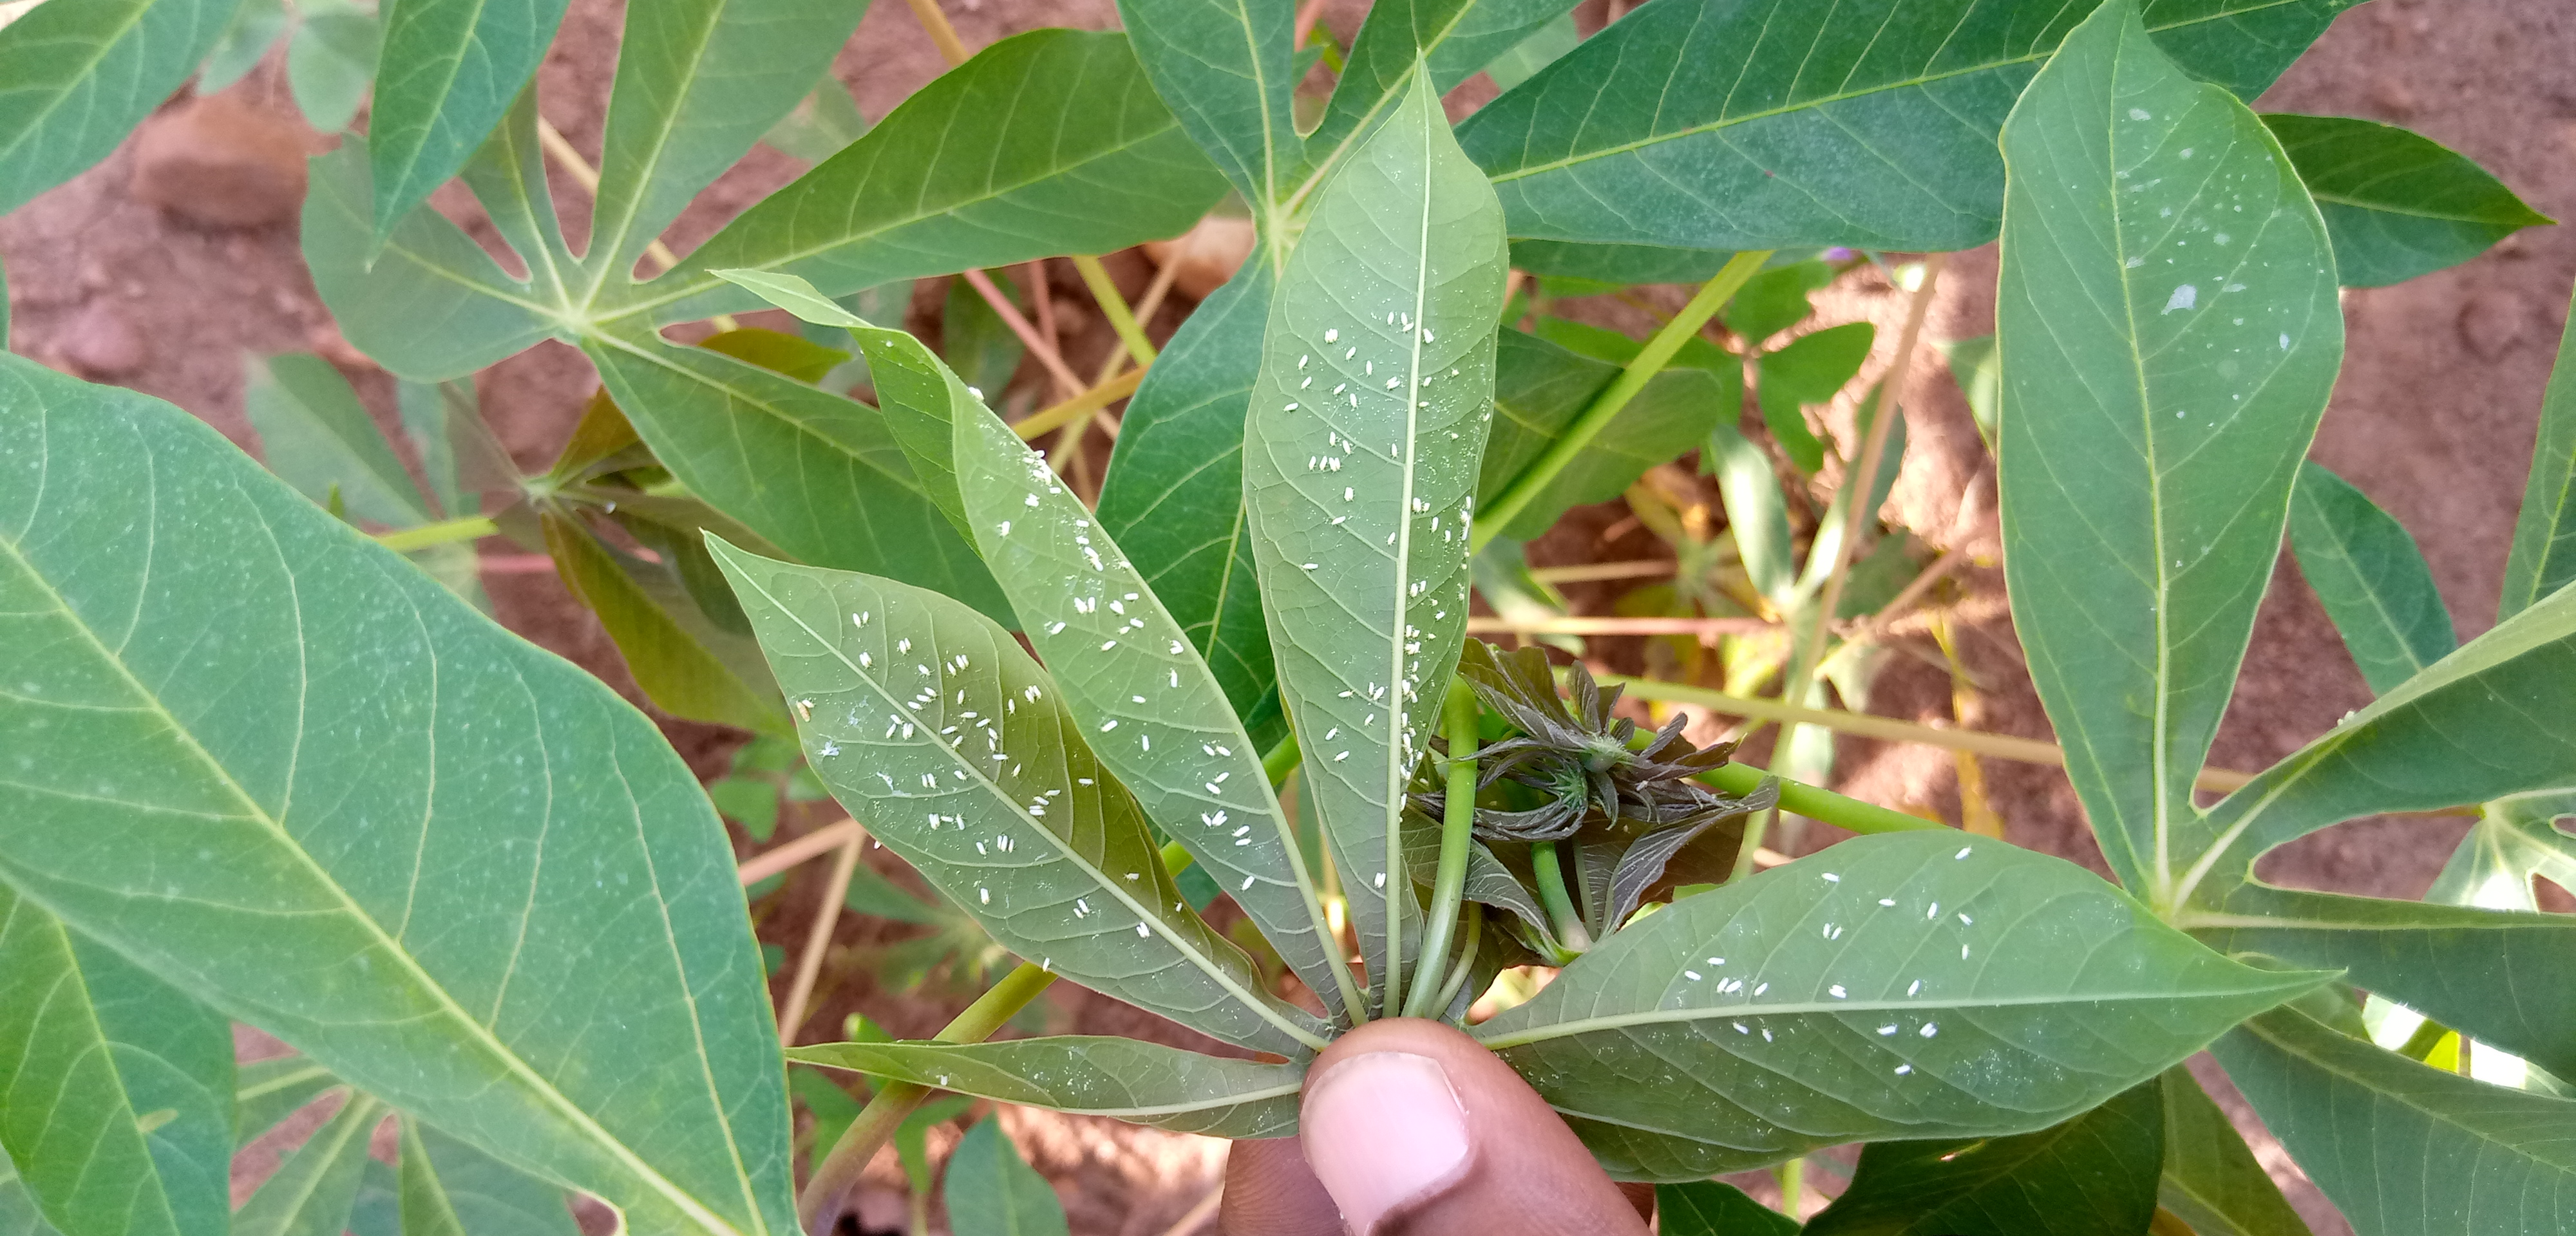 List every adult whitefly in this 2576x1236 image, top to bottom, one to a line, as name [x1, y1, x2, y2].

whitefly [1385, 310, 1395, 327]
whitefly [1399, 310, 1410, 326]
whitefly [1401, 320, 1416, 333]
whitefly [1420, 324, 1438, 344]
whitefly [1328, 326, 1334, 346]
whitefly [1334, 327, 1340, 342]
whitefly [1323, 328, 1328, 344]
whitefly [1343, 344, 1358, 361]
whitefly [1297, 352, 1310, 371]
whitefly [1363, 358, 1376, 376]
whitefly [1421, 371, 1434, 391]
whitefly [1300, 375, 1313, 390]
whitefly [1385, 375, 1398, 387]
whitefly [1387, 380, 1402, 391]
whitefly [1332, 382, 1345, 397]
whitefly [966, 384, 976, 396]
whitefly [976, 388, 987, 402]
whitefly [1348, 392, 1359, 409]
whitefly [1416, 398, 1433, 410]
whitefly [1281, 400, 1301, 413]
whitefly [1481, 409, 1492, 424]
whitefly [1328, 430, 1339, 447]
whitefly [1449, 430, 1461, 443]
whitefly [1341, 438, 1352, 456]
whitefly [1389, 440, 1399, 460]
whitefly [1034, 449, 1048, 458]
whitefly [1307, 453, 1316, 472]
whitefly [1318, 453, 1327, 471]
whitefly [1021, 454, 1036, 464]
whitefly [1328, 456, 1338, 473]
whitefly [1334, 456, 1342, 471]
whitefly [1035, 458, 1048, 467]
whitefly [1041, 465, 1055, 474]
whitefly [1030, 468, 1044, 480]
whitefly [1045, 473, 1053, 485]
whitefly [1047, 484, 1063, 495]
whitefly [1343, 485, 1349, 503]
whitefly [1349, 485, 1356, 501]
whitefly [1027, 492, 1039, 500]
whitefly [1412, 494, 1417, 512]
whitefly [1464, 494, 1473, 510]
whitefly [1417, 497, 1421, 513]
whitefly [1023, 498, 1040, 508]
whitefly [1421, 500, 1432, 513]
whitefly [1460, 510, 1465, 523]
whitefly [1429, 514, 1441, 534]
whitefly [1329, 514, 1347, 527]
whitefly [1073, 516, 1092, 529]
whitefly [998, 518, 1013, 539]
whitefly [1459, 525, 1470, 543]
whitefly [1442, 527, 1454, 545]
whitefly [1386, 529, 1396, 547]
whitefly [1074, 534, 1090, 545]
whitefly [1083, 545, 1099, 558]
whitefly [1090, 557, 1106, 573]
whitefly [1117, 559, 1132, 570]
whitefly [1301, 561, 1320, 571]
whitefly [1460, 561, 1468, 571]
whitefly [1418, 578, 1428, 594]
whitefly [1409, 581, 1417, 595]
whitefly [1410, 585, 1419, 599]
whitefly [1122, 591, 1142, 601]
whitefly [1457, 592, 1465, 604]
whitefly [1087, 594, 1097, 615]
whitefly [1073, 595, 1088, 614]
whitefly [1429, 596, 1439, 609]
whitefly [1112, 599, 1124, 609]
whitefly [1107, 601, 1126, 615]
whitefly [862, 608, 870, 625]
whitefly [1434, 609, 1446, 623]
whitefly [851, 611, 863, 629]
whitefly [1128, 615, 1145, 630]
whitefly [1046, 619, 1067, 637]
whitefly [1117, 623, 1131, 635]
whitefly [1405, 623, 1412, 638]
whitefly [1411, 627, 1421, 639]
whitefly [1425, 630, 1437, 641]
whitefly [904, 635, 913, 651]
whitefly [1170, 637, 1183, 646]
whitefly [898, 639, 909, 655]
whitefly [1097, 639, 1117, 652]
whitefly [1414, 641, 1423, 654]
whitefly [1403, 642, 1414, 651]
whitefly [1168, 644, 1186, 656]
whitefly [1406, 644, 1416, 655]
whitefly [862, 650, 875, 665]
whitefly [859, 652, 869, 669]
whitefly [954, 653, 966, 672]
whitefly [961, 653, 973, 669]
whitefly [1411, 659, 1419, 672]
whitefly [946, 659, 958, 678]
whitefly [916, 662, 933, 677]
whitefly [1169, 668, 1180, 688]
whitefly [1409, 672, 1423, 683]
whitefly [1401, 677, 1410, 696]
whitefly [1367, 680, 1374, 697]
whitefly [1033, 682, 1046, 701]
whitefly [1027, 684, 1037, 697]
whitefly [1373, 684, 1386, 702]
whitefly [923, 685, 940, 698]
whitefly [954, 686, 967, 709]
whitefly [1023, 688, 1036, 706]
whitefly [1336, 688, 1354, 699]
whitefly [1408, 689, 1420, 704]
whitefly [915, 693, 933, 704]
whitefly [1130, 693, 1148, 705]
whitefly [1007, 696, 1018, 715]
whitefly [801, 697, 818, 709]
whitefly [905, 699, 925, 712]
whitefly [1401, 709, 1408, 729]
whitefly [958, 710, 978, 719]
whitefly [888, 712, 904, 725]
whitefly [1362, 712, 1376, 727]
whitefly [975, 716, 991, 728]
whitefly [1095, 716, 1120, 733]
whitefly [907, 720, 915, 739]
whitefly [884, 721, 898, 742]
whitefly [902, 721, 907, 741]
whitefly [940, 724, 959, 736]
whitefly [1323, 725, 1341, 740]
whitefly [1408, 725, 1418, 738]
whitefly [987, 726, 999, 740]
whitefly [1140, 731, 1155, 753]
whitefly [1401, 732, 1410, 750]
whitefly [950, 733, 964, 751]
whitefly [987, 736, 998, 751]
whitefly [817, 739, 842, 758]
whitefly [1200, 742, 1217, 756]
whitefly [1216, 744, 1233, 758]
whitefly [1405, 746, 1415, 754]
whitefly [1331, 747, 1352, 763]
whitefly [1416, 750, 1425, 762]
whitefly [1406, 751, 1415, 769]
whitefly [990, 753, 1011, 762]
whitefly [1010, 762, 1023, 778]
whitefly [1397, 762, 1406, 777]
whitefly [952, 767, 969, 783]
whitefly [1405, 769, 1412, 781]
whitefly [1214, 770, 1231, 783]
whitefly [927, 772, 939, 789]
whitefly [920, 772, 929, 789]
whitefly [1077, 776, 1096, 786]
whitefly [1204, 780, 1222, 796]
whitefly [1043, 787, 1064, 798]
whitefly [1399, 791, 1408, 813]
whitefly [1032, 794, 1051, 805]
whitefly [1027, 803, 1044, 809]
whitefly [1211, 808, 1225, 827]
whitefly [1027, 810, 1048, 817]
whitefly [1200, 810, 1211, 829]
whitefly [927, 811, 938, 830]
whitefly [934, 811, 943, 827]
whitefly [955, 811, 968, 832]
whitefly [939, 814, 956, 823]
whitefly [1215, 814, 1229, 827]
whitefly [1231, 823, 1251, 838]
whitefly [995, 830, 1003, 851]
whitefly [999, 834, 1009, 852]
whitefly [1008, 836, 1015, 854]
whitefly [1233, 838, 1253, 847]
whitefly [871, 838, 884, 849]
whitefly [975, 839, 988, 857]
whitefly [1953, 845, 1973, 863]
whitefly [1122, 870, 1141, 881]
whitefly [1819, 870, 1841, 884]
whitefly [1373, 870, 1381, 888]
whitefly [1379, 870, 1387, 888]
whitefly [1239, 874, 1258, 892]
whitefly [978, 886, 992, 906]
whitefly [1075, 896, 1092, 915]
whitefly [1875, 897, 1897, 909]
whitefly [1925, 898, 1938, 922]
whitefly [1175, 899, 1187, 914]
whitefly [1072, 906, 1085, 920]
whitefly [1955, 910, 1975, 927]
whitefly [1140, 920, 1151, 937]
whitefly [1823, 920, 1830, 939]
whitefly [1830, 923, 1843, 942]
whitefly [1136, 924, 1146, 939]
whitefly [1958, 941, 1971, 962]
whitefly [1040, 953, 1052, 975]
whitefly [1704, 955, 1727, 966]
whitefly [1682, 968, 1702, 983]
whitefly [1714, 974, 1730, 995]
whitefly [1906, 975, 1923, 999]
whitefly [1724, 979, 1743, 996]
whitefly [1751, 980, 1770, 998]
whitefly [1831, 983, 1847, 992]
whitefly [1827, 987, 1848, 1000]
whitefly [1730, 1020, 1750, 1036]
whitefly [1919, 1020, 1935, 1036]
whitefly [1873, 1022, 1899, 1036]
whitefly [1926, 1025, 1938, 1038]
whitefly [1760, 1027, 1775, 1044]
whitefly [1893, 1063, 1911, 1076]
whitefly [939, 1071, 950, 1087]